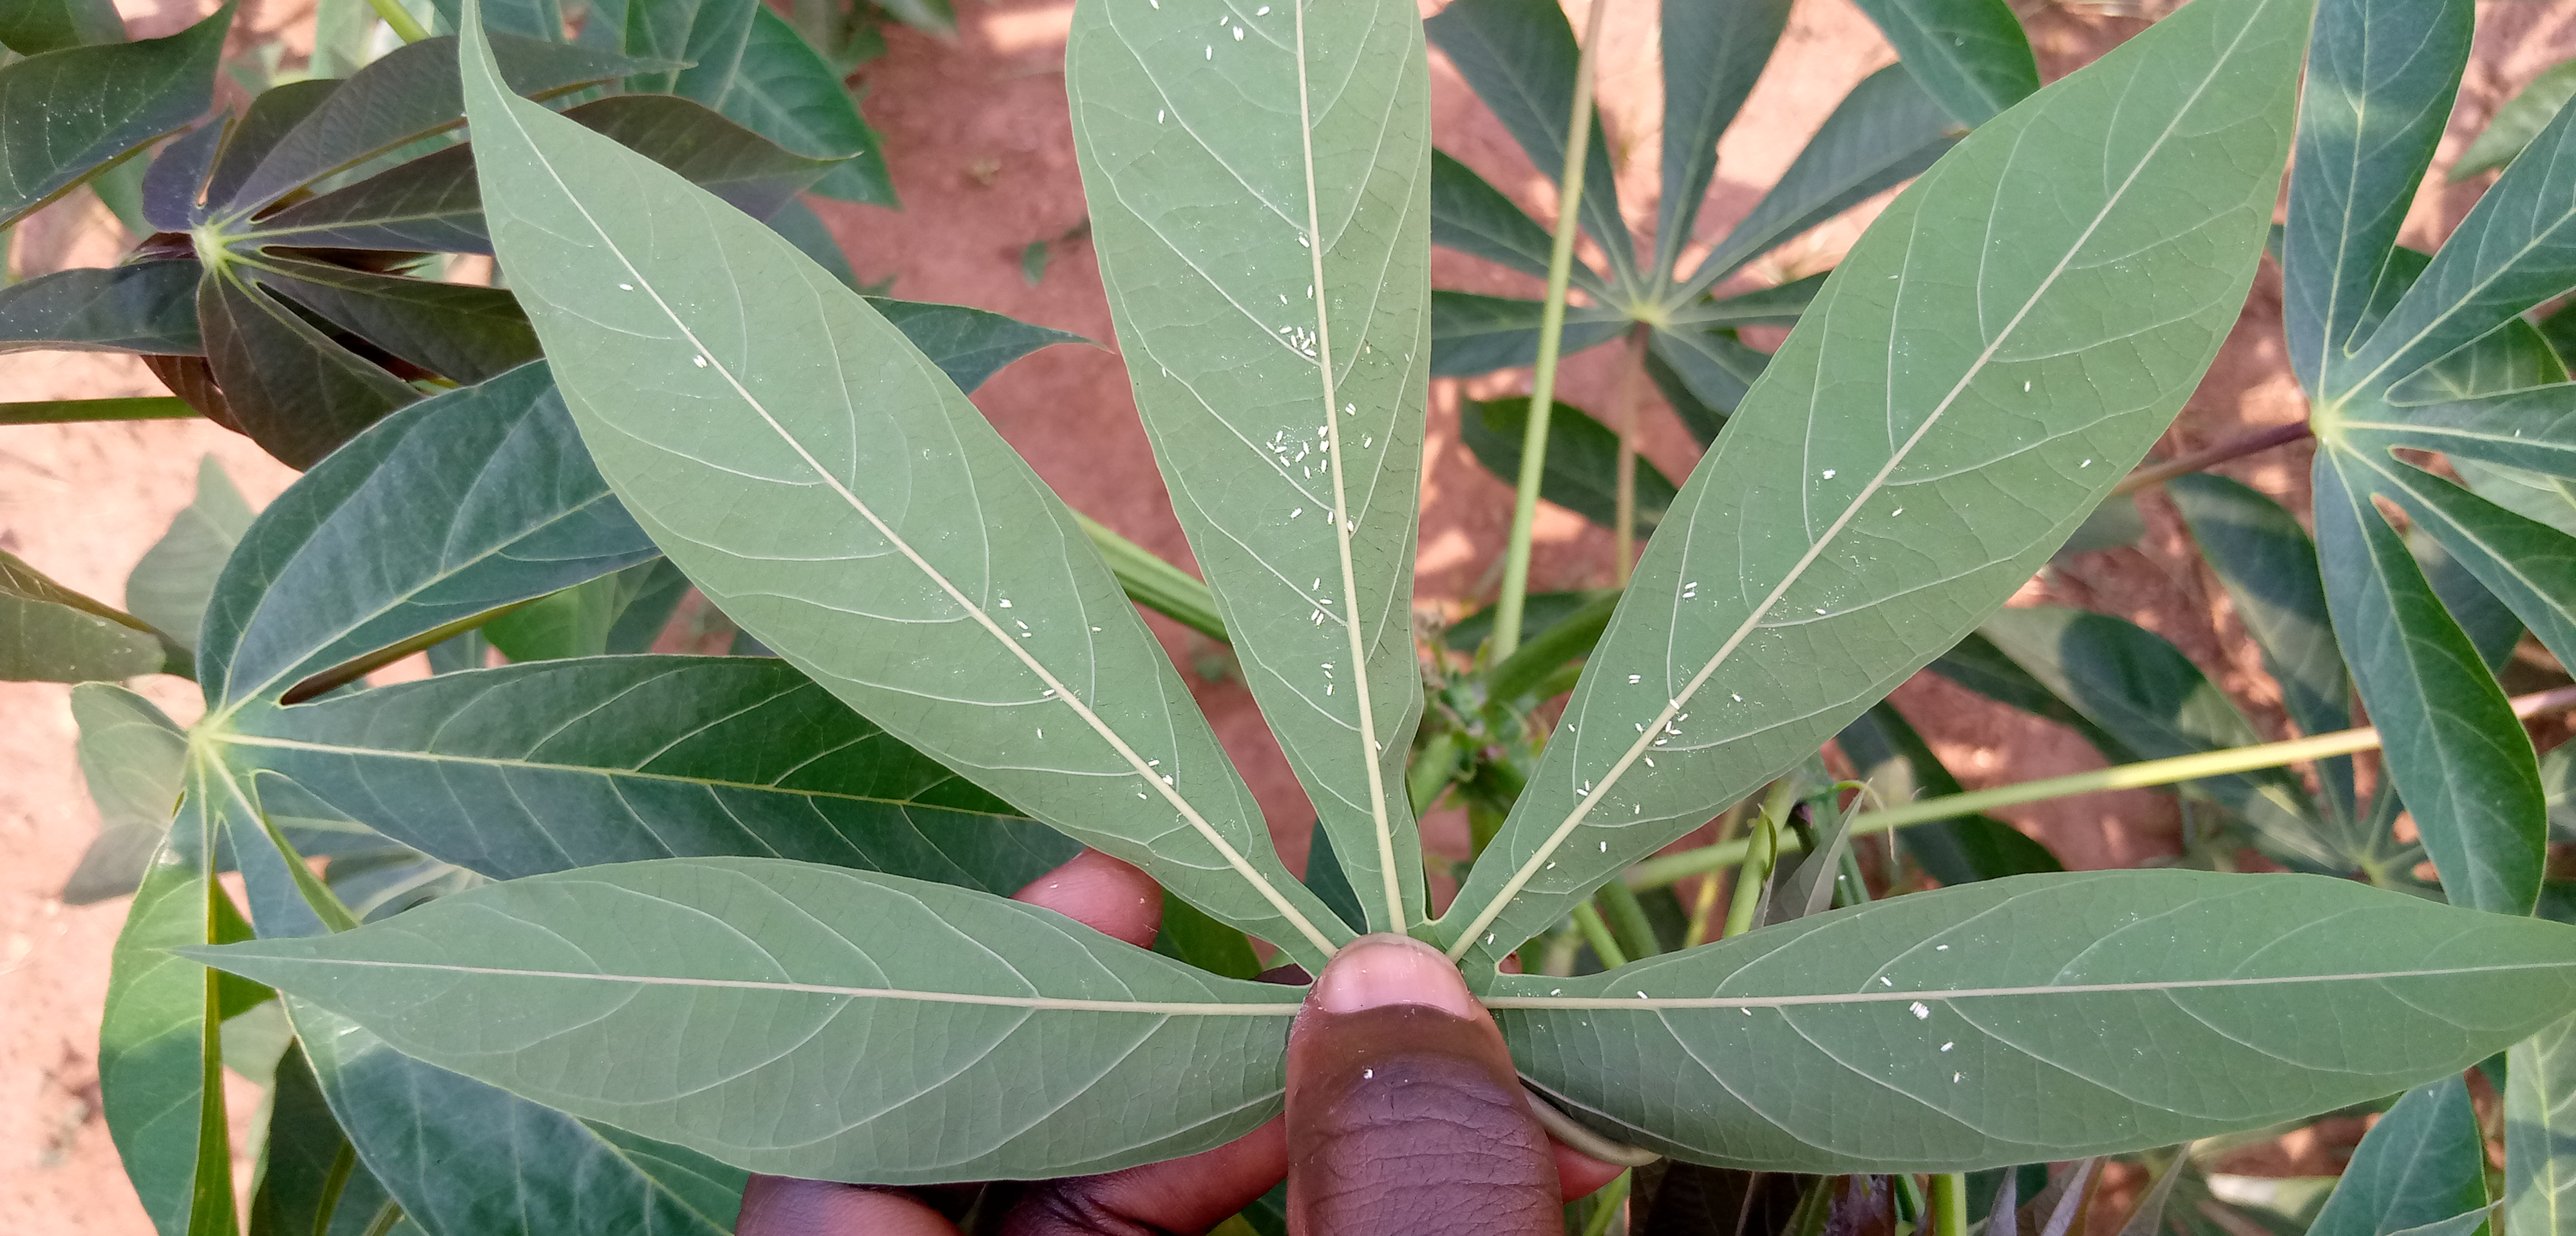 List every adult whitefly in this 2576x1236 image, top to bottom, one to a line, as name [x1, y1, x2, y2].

whitefly [1149, 1, 1160, 12]
whitefly [1256, 4, 1273, 19]
whitefly [1220, 13, 1229, 29]
whitefly [1232, 24, 1246, 43]
whitefly [1204, 43, 1213, 61]
whitefly [1157, 109, 1166, 126]
whitefly [1297, 234, 1312, 249]
whitefly [1887, 274, 1900, 282]
whitefly [618, 282, 634, 295]
whitefly [1305, 283, 1315, 301]
whitefly [1278, 292, 1291, 306]
whitefly [1296, 323, 1305, 341]
whitefly [1278, 324, 1293, 335]
whitefly [1309, 328, 1318, 346]
whitefly [1289, 331, 1298, 349]
whitefly [1365, 344, 1372, 357]
whitefly [1302, 348, 1318, 358]
whitefly [1404, 351, 1411, 364]
whitefly [692, 353, 710, 371]
whitefly [1160, 365, 1168, 379]
whitefly [2023, 379, 2032, 393]
whitefly [1344, 401, 1359, 417]
whitefly [1316, 423, 1329, 438]
whitefly [1274, 427, 1283, 444]
whitefly [1363, 435, 1373, 451]
whitefly [1319, 439, 1331, 453]
whitefly [1265, 440, 1275, 452]
whitefly [1302, 440, 1312, 455]
whitefly [1275, 442, 1288, 454]
whitefly [1294, 449, 1307, 464]
whitefly [1278, 454, 1293, 468]
whitefly [2079, 456, 2093, 471]
whitefly [1320, 458, 1329, 474]
whitefly [1302, 465, 1314, 480]
whitefly [1822, 468, 1837, 480]
whitefly [1289, 504, 1303, 521]
whitefly [1891, 507, 1904, 518]
whitefly [1326, 509, 1335, 527]
whitefly [1346, 518, 1355, 532]
whitefly [1312, 576, 1321, 592]
whitefly [1683, 581, 1698, 590]
whitefly [1681, 590, 1698, 599]
whitefly [998, 597, 1013, 610]
whitefly [1318, 597, 1333, 606]
whitefly [1310, 607, 1318, 622]
whitefly [1814, 607, 1828, 615]
whitefly [1316, 612, 1327, 626]
whitefly [1015, 617, 1029, 632]
whitefly [1091, 625, 1103, 633]
whitefly [1020, 632, 1034, 641]
whitefly [1320, 662, 1334, 671]
whitefly [1323, 669, 1334, 681]
whitefly [1627, 672, 1642, 685]
whitefly [1325, 682, 1336, 698]
whitefly [1042, 688, 1057, 699]
whitefly [1730, 691, 1743, 704]
whitefly [1669, 697, 1680, 711]
whitefly [1677, 713, 1690, 723]
whitefly [1665, 718, 1671, 733]
whitefly [1634, 721, 1644, 733]
whitefly [1567, 722, 1578, 732]
whitefly [1036, 726, 1045, 742]
whitefly [1670, 727, 1683, 736]
whitefly [1654, 738, 1668, 746]
whitefly [1374, 740, 1383, 753]
whitefly [1643, 755, 1656, 769]
whitefly [1146, 758, 1162, 768]
whitefly [1162, 774, 1175, 786]
whitefly [1584, 778, 1591, 792]
whitefly [1575, 787, 1589, 797]
whitefly [1136, 792, 1149, 801]
whitefly [1633, 801, 1642, 816]
whitefly [1598, 839, 1607, 854]
whitefly [1545, 861, 1558, 870]
whitefly [1486, 932, 1498, 946]
whitefly [1935, 942, 1951, 951]
whitefly [1879, 974, 1893, 986]
whitefly [1548, 986, 1563, 997]
whitefly [1636, 988, 1649, 1000]
whitefly [1909, 1000, 1917, 1012]
whitefly [1917, 1002, 1929, 1021]
whitefly [1739, 1006, 1752, 1016]
whitefly [1938, 1040, 1955, 1054]
whitefly [1952, 1070, 1962, 1085]